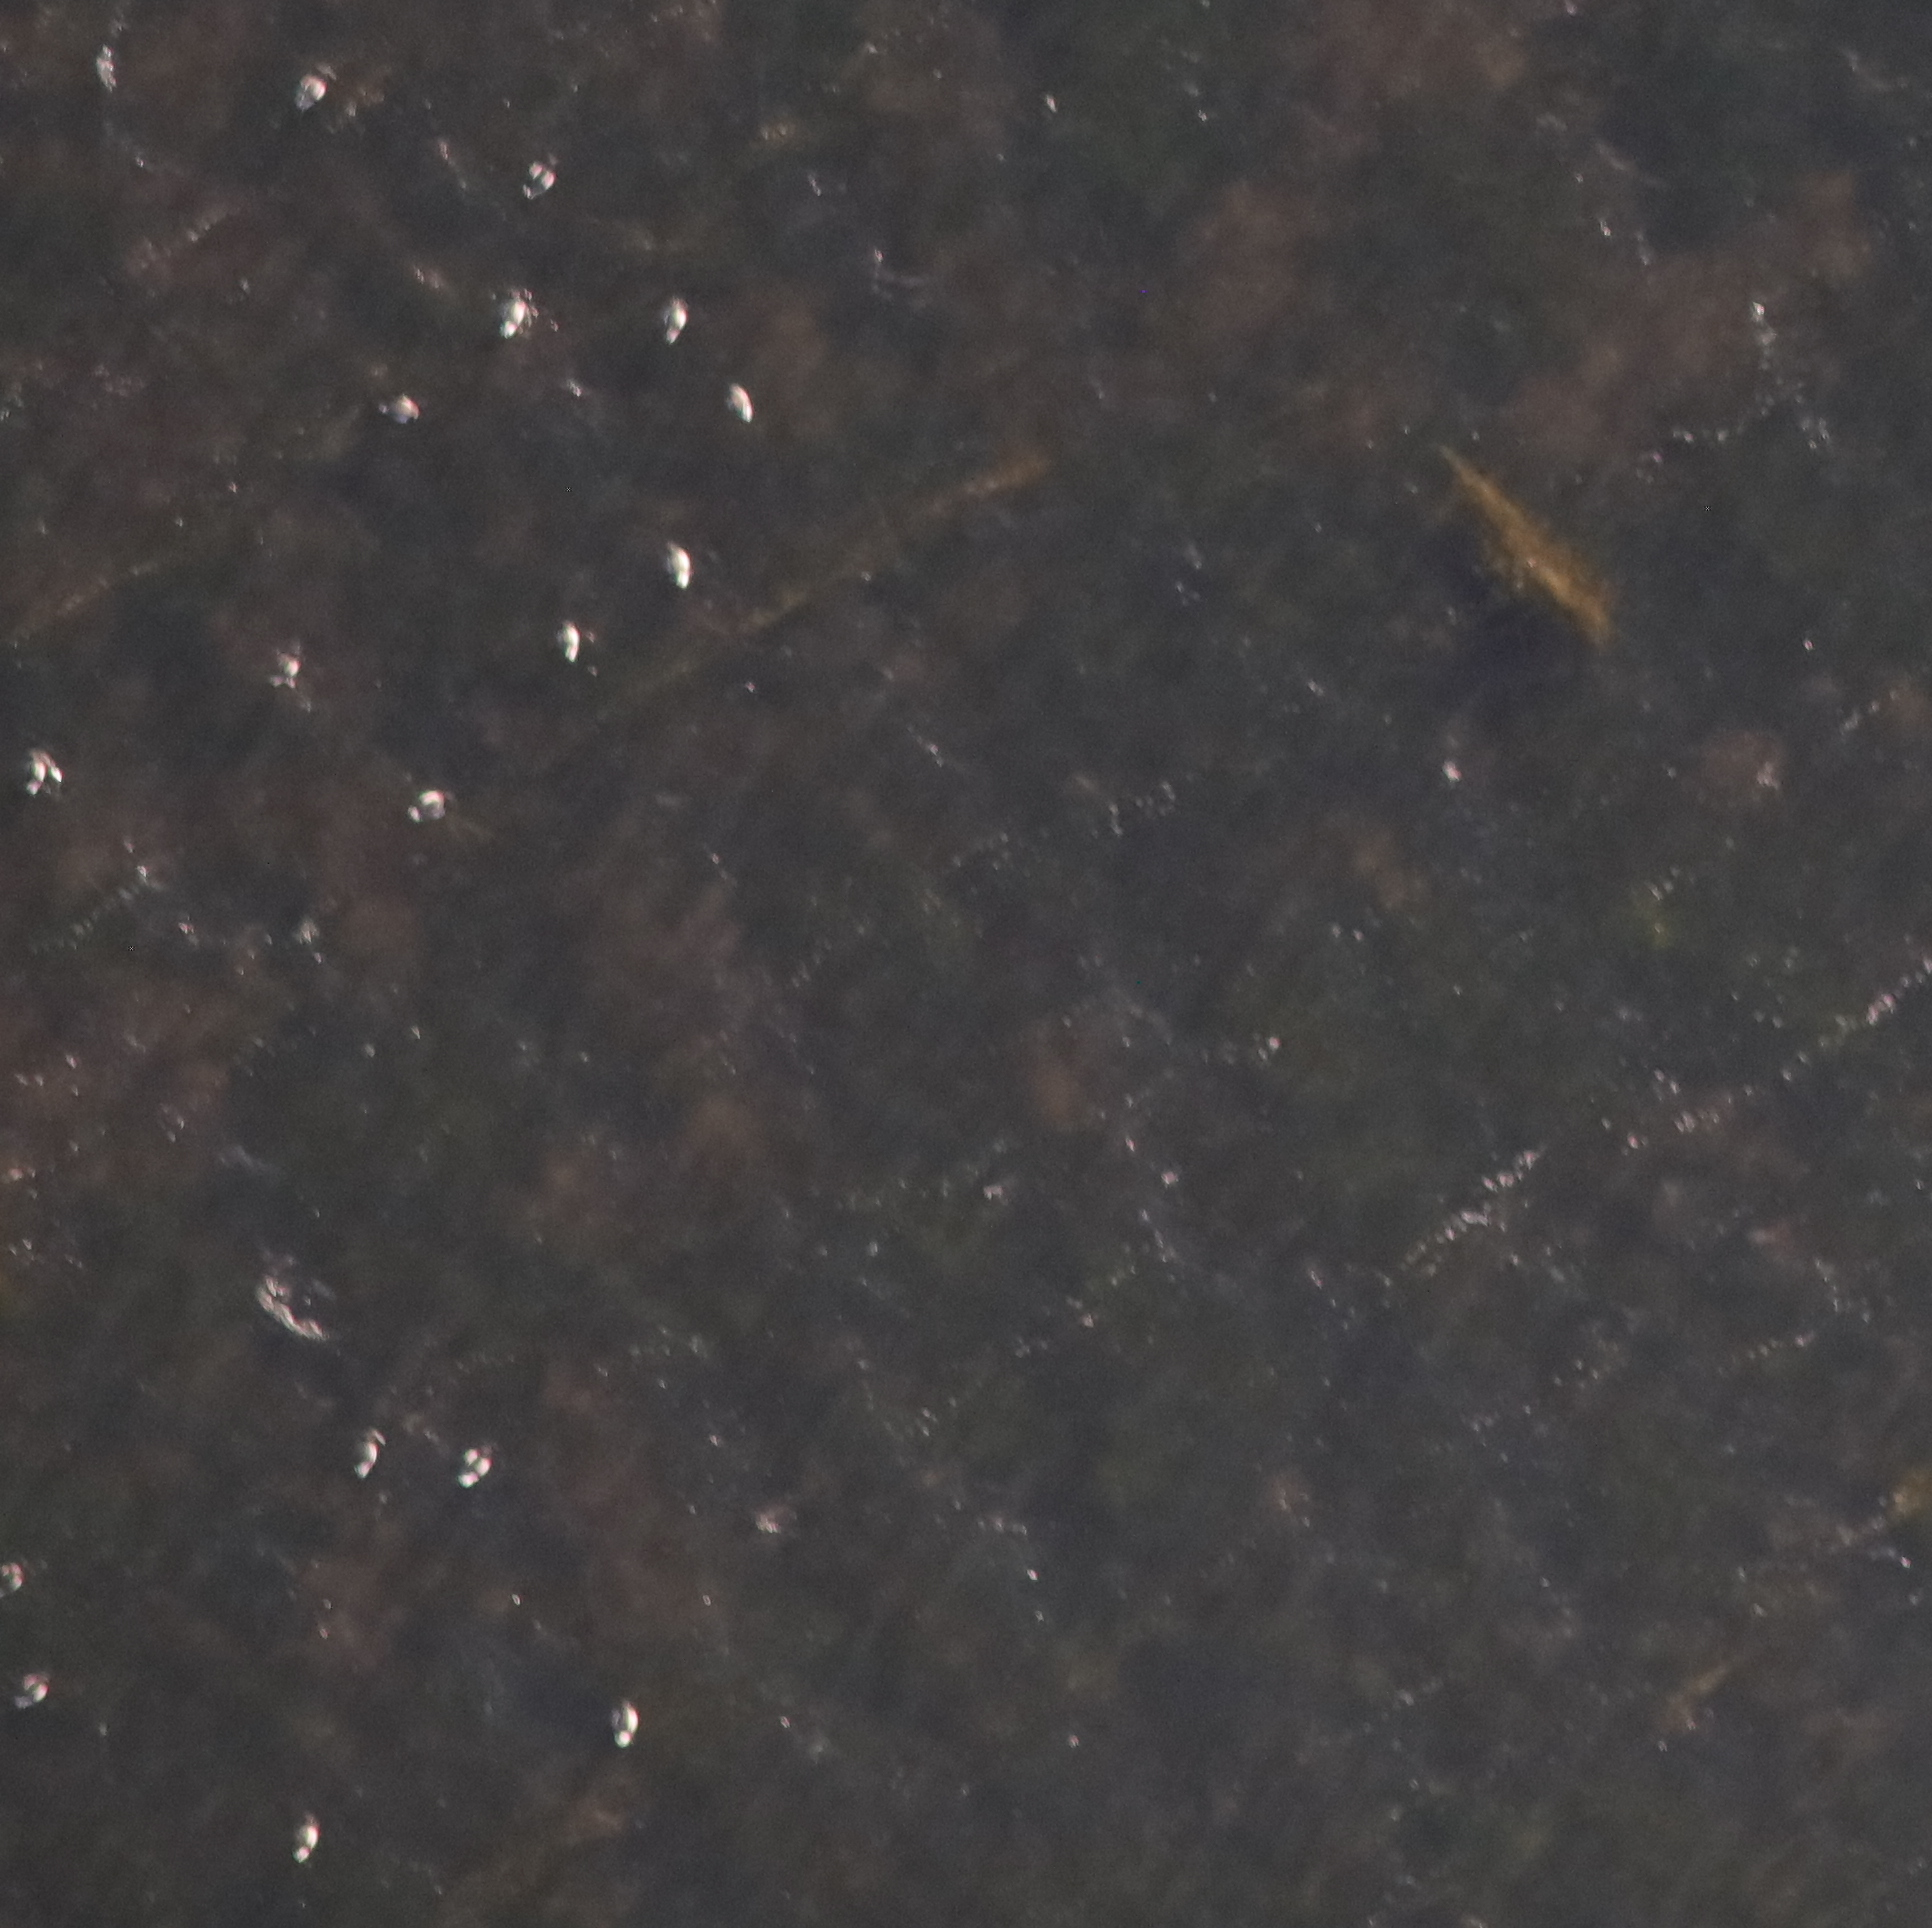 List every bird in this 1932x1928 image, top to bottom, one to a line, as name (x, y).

brant (316, 92)
brant (539, 183)
brant (516, 317)
brant (672, 320)
brant (740, 406)
brant (398, 413)
brant (681, 565)
brant (564, 640)
brant (289, 668)
brant (40, 763)
brant (430, 809)
brant (363, 1451)
brant (477, 1470)
brant (4, 1582)
brant (31, 1688)
brant (625, 1724)
brant (301, 1838)